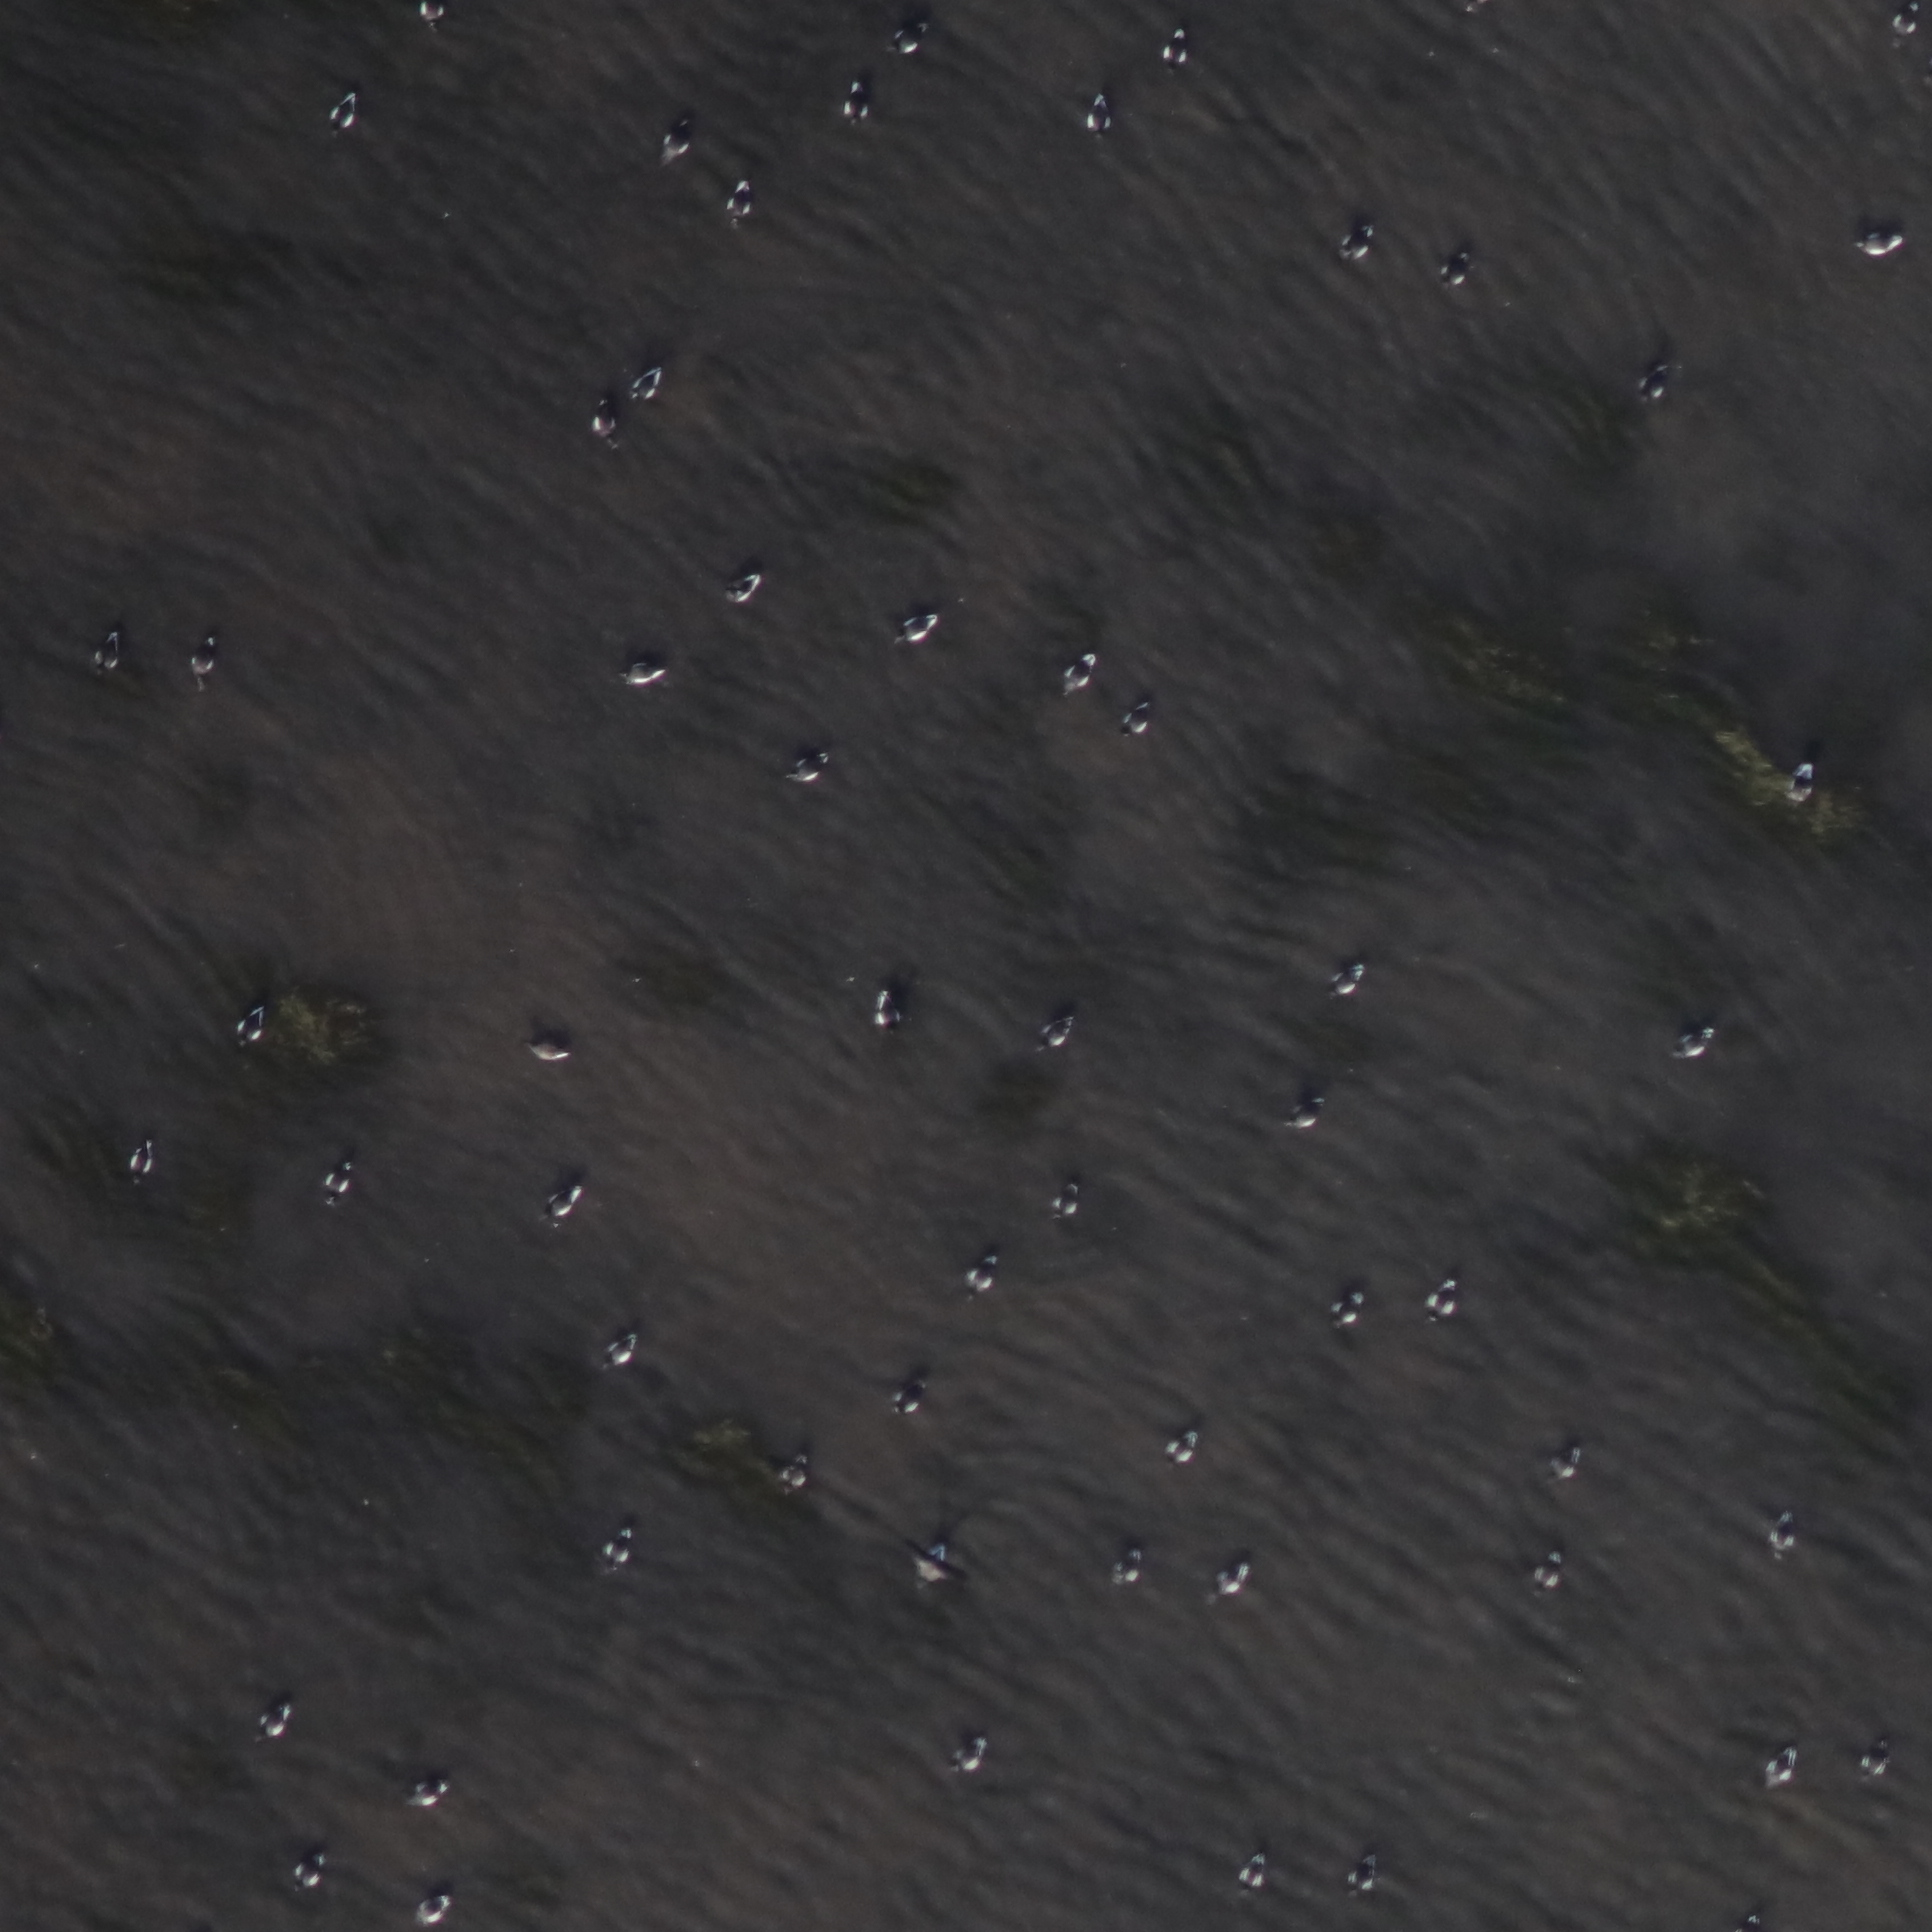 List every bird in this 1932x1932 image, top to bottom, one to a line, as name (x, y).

brant (429, 8)
brant (1911, 23)
brant (907, 42)
brant (1176, 49)
brant (854, 104)
brant (345, 111)
brant (1101, 114)
brant (674, 143)
brant (737, 202)
brant (1880, 244)
brant (1355, 248)
brant (1455, 273)
brant (1652, 385)
brant (643, 388)
brant (605, 424)
brant (737, 591)
brant (919, 629)
brant (107, 654)
brant (202, 662)
brant (642, 673)
brant (1080, 673)
brant (1136, 721)
brant (807, 766)
brant (1797, 790)
brant (1347, 981)
brant (891, 1013)
brant (251, 1027)
brant (1054, 1031)
brant (1694, 1043)
brant (548, 1049)
brant (1306, 1113)
brant (141, 1161)
brant (339, 1181)
brant (559, 1204)
brant (1064, 1206)
brant (982, 1279)
brant (1443, 1299)
brant (1345, 1311)
brant (618, 1351)
brant (907, 1400)
brant (1179, 1446)
brant (1580, 1464)
brant (794, 1473)
brant (1780, 1539)
brant (616, 1551)
brant (930, 1567)
brant (1126, 1571)
brant (1552, 1571)
brant (1232, 1583)
brant (274, 1722)
brant (966, 1755)
brant (1871, 1763)
brant (1786, 1768)
brant (429, 1792)
brant (1256, 1862)
brant (1367, 1869)
brant (308, 1873)
brant (434, 1908)